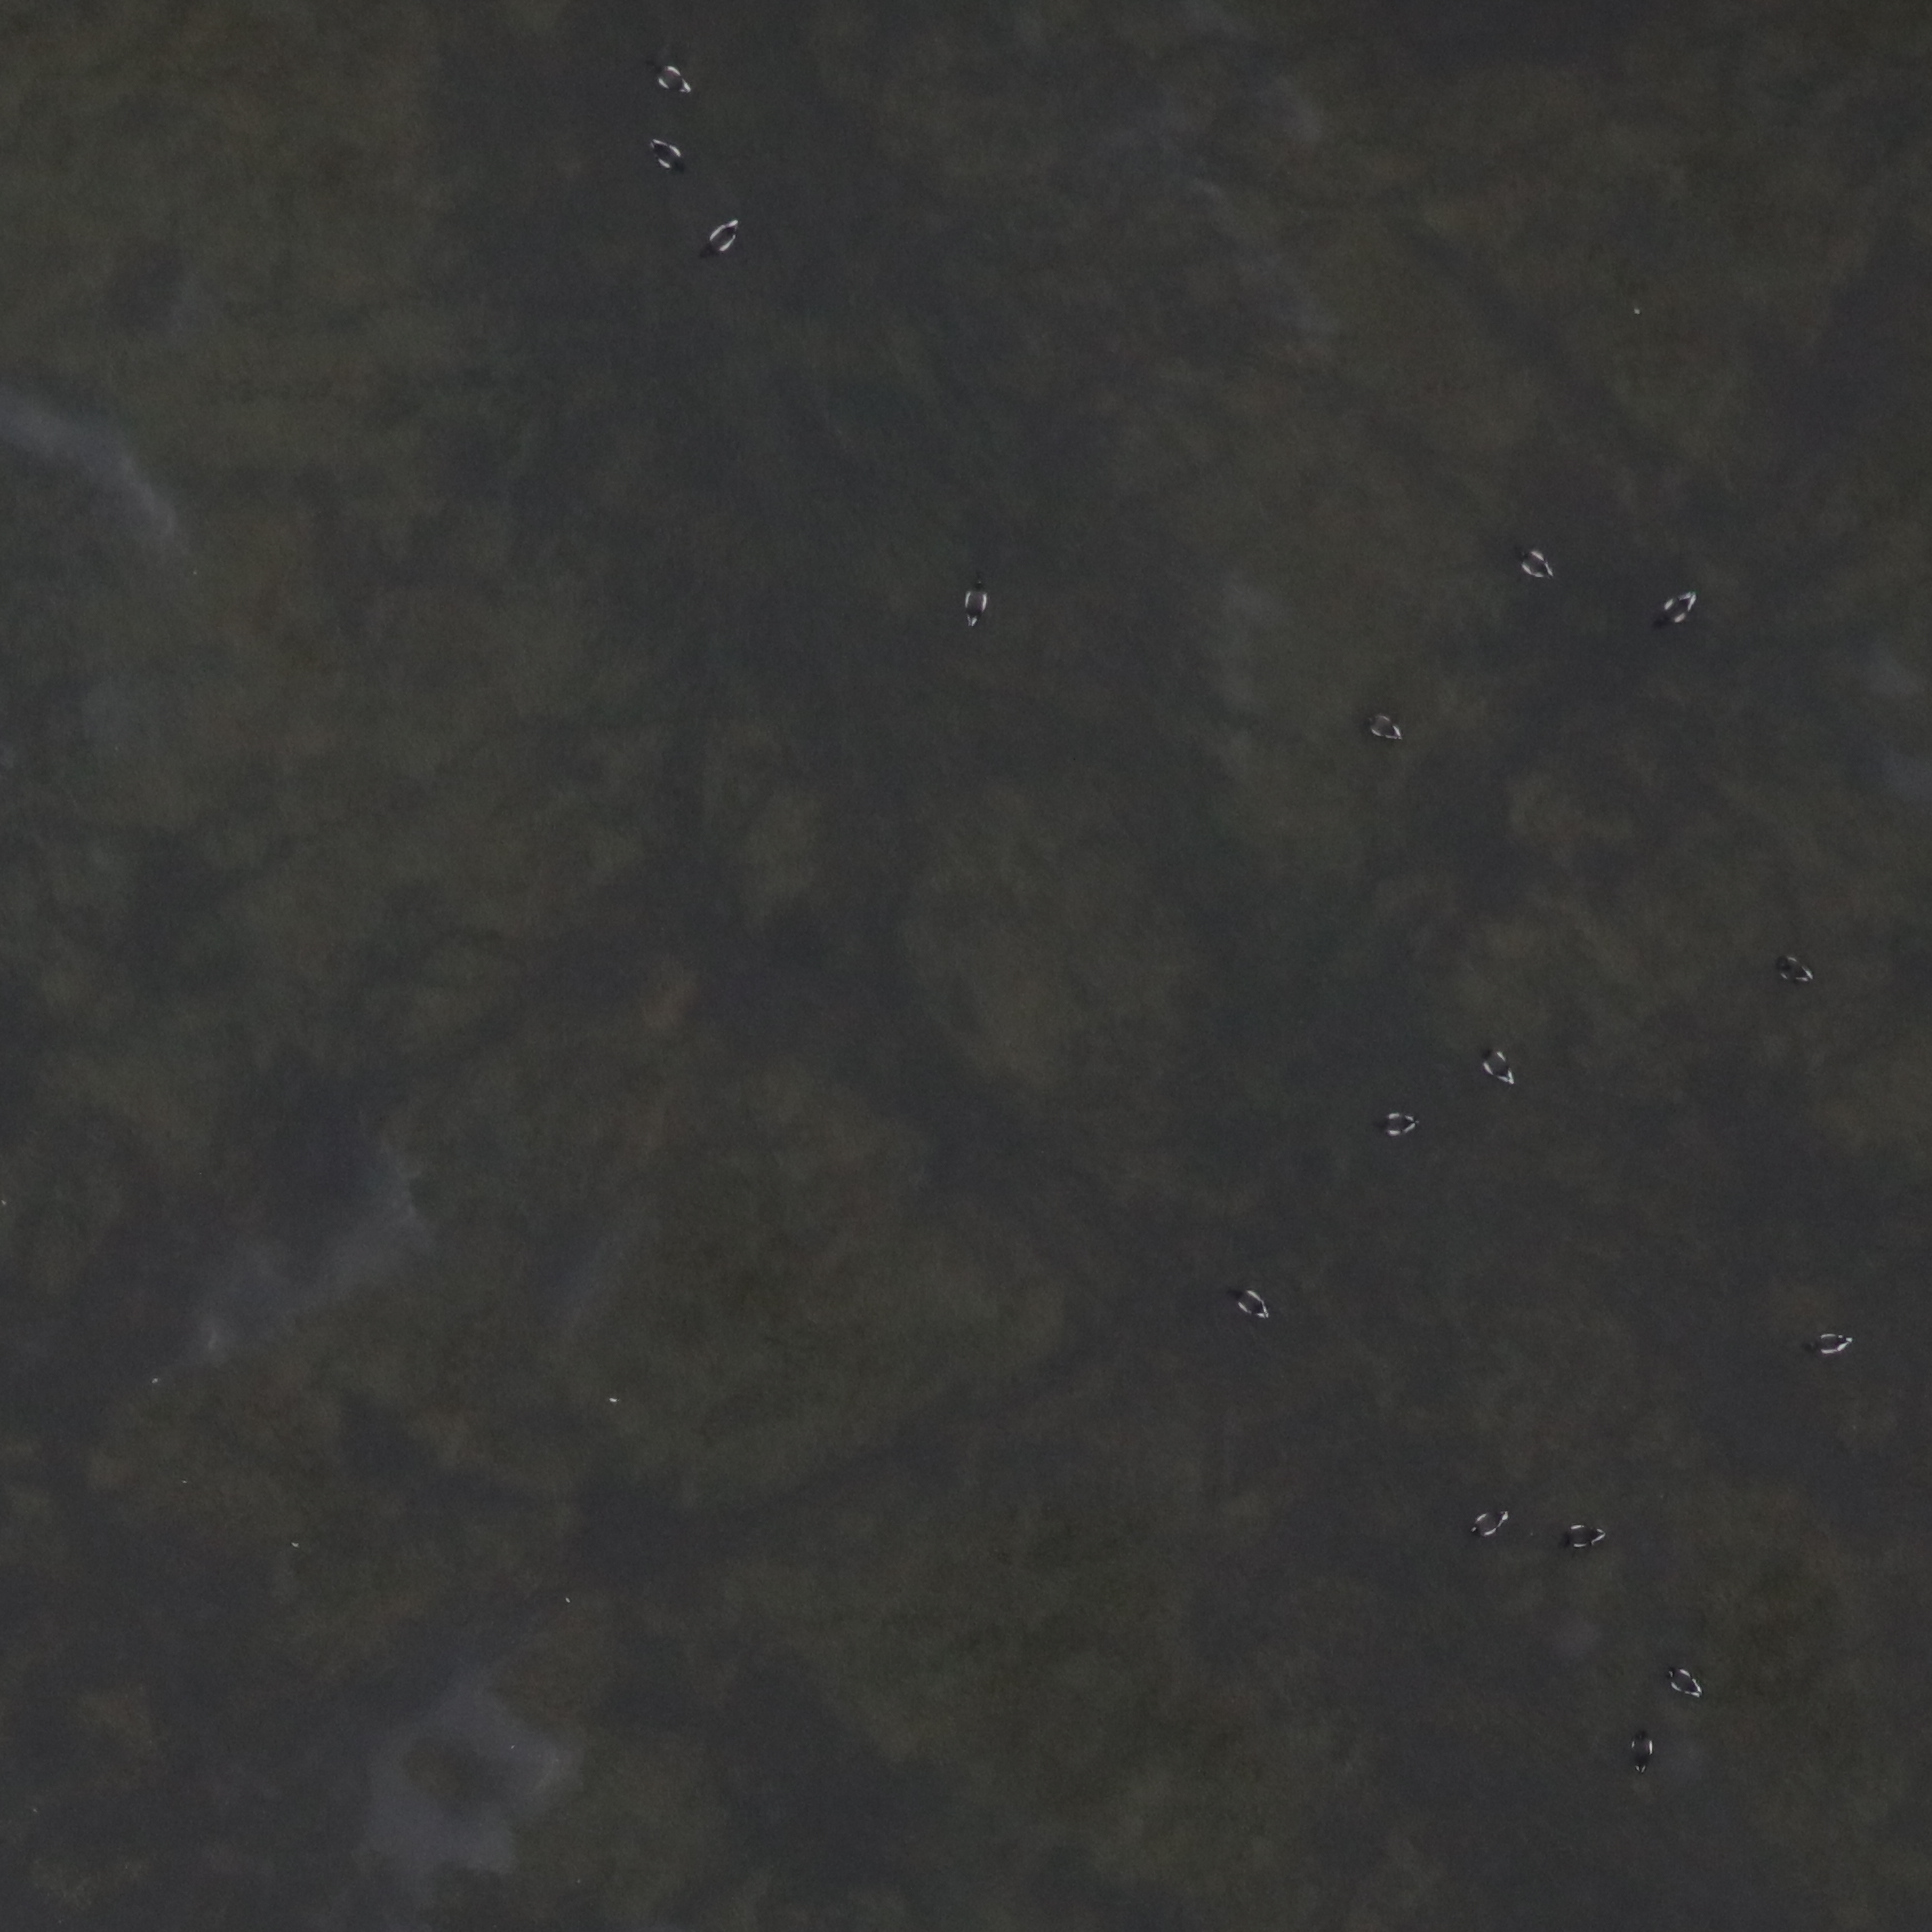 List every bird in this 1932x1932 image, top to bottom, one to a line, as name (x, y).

brant (671, 79)
brant (666, 155)
brant (721, 239)
brant (1535, 564)
brant (975, 601)
brant (1678, 607)
brant (1383, 728)
brant (1794, 970)
brant (1497, 1067)
brant (1394, 1128)
brant (1250, 1302)
brant (1830, 1344)
brant (1484, 1526)
brant (1583, 1535)
brant (1683, 1681)
brant (1643, 1750)